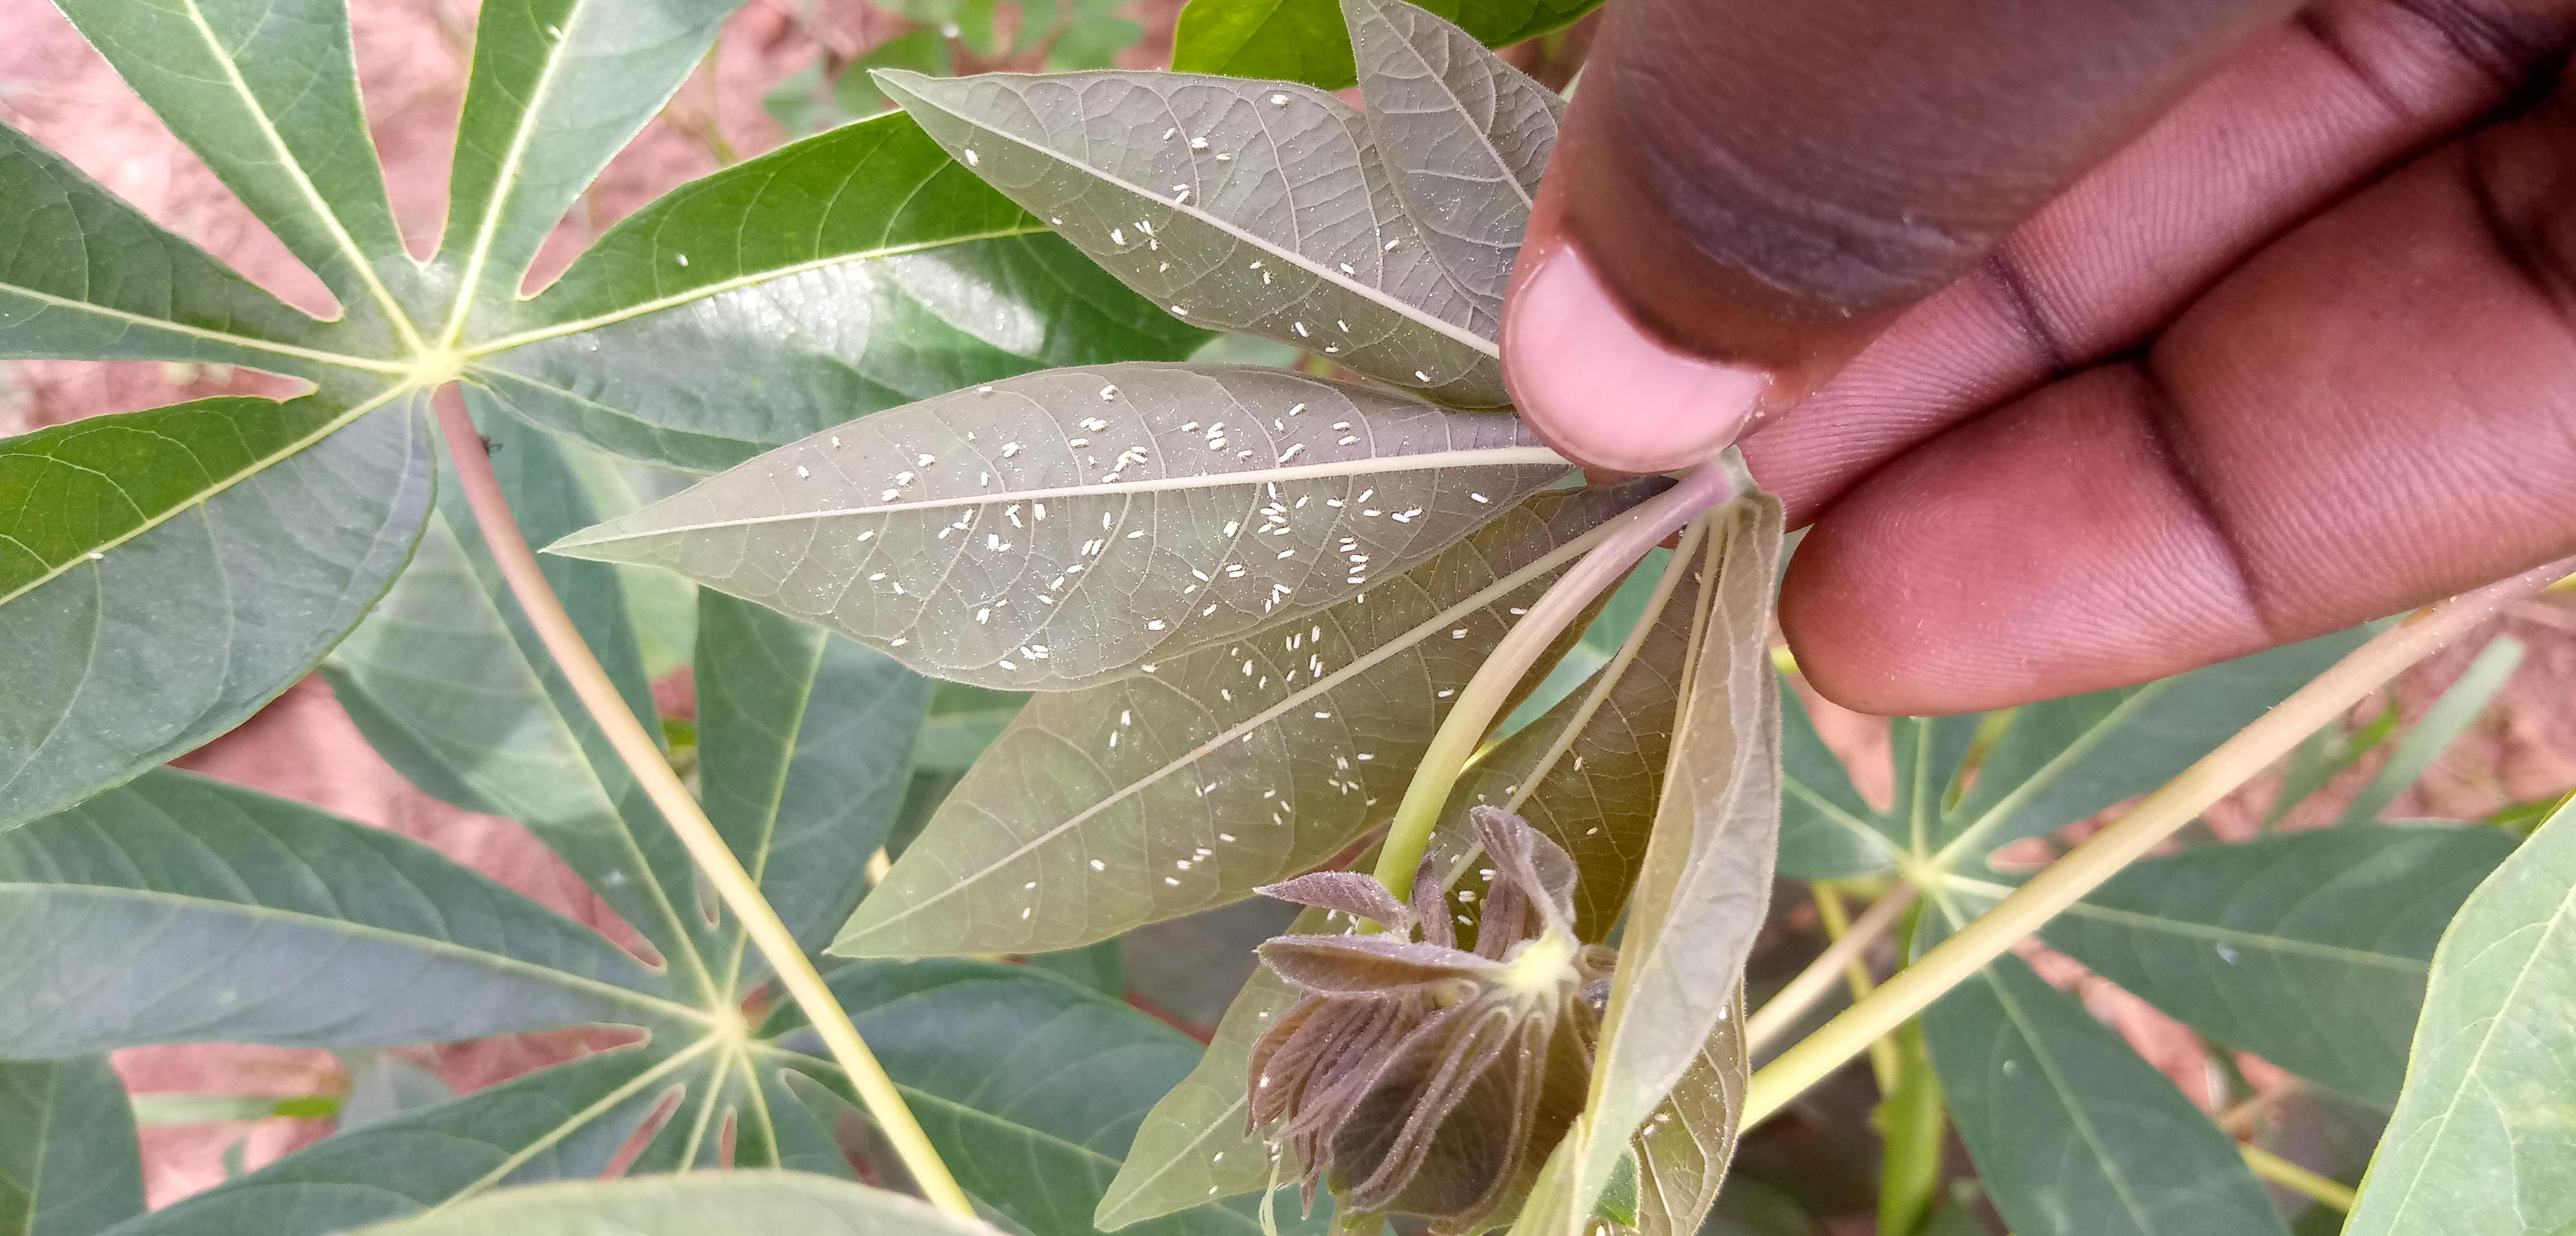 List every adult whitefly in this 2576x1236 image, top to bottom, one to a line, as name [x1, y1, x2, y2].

whitefly [1272, 92, 1290, 102]
whitefly [1269, 96, 1287, 108]
whitefly [1160, 125, 1180, 145]
whitefly [1189, 135, 1208, 145]
whitefly [1188, 140, 1211, 153]
whitefly [963, 146, 976, 168]
whitefly [971, 147, 981, 165]
whitefly [1212, 150, 1235, 167]
whitefly [1170, 182, 1191, 194]
whitefly [1173, 189, 1192, 207]
whitefly [1047, 214, 1067, 229]
whitefly [1131, 218, 1147, 236]
whitefly [1141, 218, 1160, 237]
whitefly [1114, 226, 1131, 247]
whitefly [1108, 231, 1122, 247]
whitefly [1376, 232, 1402, 254]
whitefly [1146, 236, 1161, 254]
whitefly [676, 251, 692, 270]
whitefly [1245, 256, 1265, 272]
whitefly [1153, 258, 1173, 277]
whitefly [1336, 259, 1360, 280]
whitefly [1260, 268, 1276, 290]
whitefly [1169, 301, 1191, 319]
whitefly [1291, 317, 1312, 340]
whitefly [1335, 317, 1353, 335]
whitefly [1321, 343, 1343, 357]
whitefly [1410, 361, 1437, 387]
whitefly [976, 381, 999, 397]
whitefly [1099, 382, 1117, 396]
whitefly [1101, 393, 1116, 402]
whitefly [1287, 400, 1308, 418]
whitefly [1077, 415, 1097, 429]
whitefly [1272, 415, 1289, 437]
whitefly [1328, 417, 1357, 435]
whitefly [1088, 418, 1107, 427]
whitefly [1179, 420, 1202, 435]
whitefly [1206, 420, 1226, 433]
whitefly [1092, 422, 1106, 435]
whitefly [965, 427, 978, 444]
whitefly [1205, 429, 1226, 442]
whitefly [829, 433, 844, 452]
whitefly [1337, 433, 1359, 449]
whitefly [1065, 436, 1093, 448]
whitefly [1207, 437, 1230, 445]
whitefly [1287, 440, 1307, 455]
whitefly [998, 441, 1018, 453]
whitefly [1210, 441, 1227, 451]
whitefly [1001, 442, 1021, 461]
whitefly [1128, 443, 1151, 454]
whitefly [1233, 445, 1255, 462]
whitefly [914, 450, 940, 469]
whitefly [1116, 450, 1133, 462]
whitefly [1085, 451, 1098, 467]
whitefly [1128, 452, 1150, 468]
whitefly [1277, 452, 1293, 465]
whitefly [1114, 457, 1131, 474]
whitefly [793, 461, 814, 483]
whitefly [976, 466, 994, 491]
whitefly [893, 469, 910, 482]
whitefly [897, 471, 916, 489]
whitefly [1101, 472, 1121, 485]
whitefly [1265, 479, 1280, 501]
whitefly [1357, 483, 1376, 505]
whitefly [880, 484, 899, 498]
whitefly [1468, 487, 1493, 510]
whitefly [880, 490, 902, 505]
whitefly [1294, 491, 1313, 512]
whitefly [1322, 496, 1347, 510]
whitefly [1032, 500, 1043, 523]
whitefly [1039, 501, 1048, 520]
whitefly [1267, 501, 1291, 514]
whitefly [1003, 502, 1022, 518]
whitefly [1402, 505, 1429, 520]
whitefly [961, 505, 975, 525]
whitefly [1258, 506, 1279, 516]
whitefly [1360, 507, 1385, 520]
whitefly [1099, 509, 1116, 533]
whitefly [1389, 511, 1412, 528]
whitefly [1009, 512, 1028, 532]
whitefly [1266, 514, 1289, 525]
whitefly [1221, 518, 1235, 536]
whitefly [951, 520, 971, 532]
whitefly [1227, 520, 1240, 541]
whitefly [1254, 520, 1275, 536]
whitefly [936, 525, 954, 541]
whitefly [1272, 525, 1294, 538]
whitefly [1122, 526, 1148, 541]
whitefly [853, 527, 880, 546]
whitefly [985, 529, 994, 554]
whitefly [994, 531, 1000, 552]
whitefly [1336, 534, 1358, 543]
whitefly [1090, 536, 1105, 558]
whitefly [1079, 537, 1094, 557]
whitefly [1337, 541, 1363, 555]
whitefly [998, 541, 1013, 553]
whitefly [1274, 547, 1298, 561]
whitefly [85, 550, 108, 561]
whitefly [1345, 551, 1374, 565]
whitefly [1063, 561, 1087, 575]
whitefly [1224, 563, 1245, 572]
whitefly [1347, 564, 1368, 576]
whitefly [1188, 565, 1213, 585]
whitefly [866, 569, 889, 584]
whitefly [1226, 570, 1249, 580]
whitefly [1692, 570, 1707, 588]
whitefly [1048, 573, 1071, 592]
whitefly [1344, 574, 1369, 588]
whitefly [890, 579, 908, 599]
whitefly [1181, 582, 1197, 597]
whitefly [1271, 582, 1296, 597]
whitefly [1271, 586, 1285, 611]
whitefly [1356, 590, 1368, 606]
whitefly [1035, 591, 1059, 608]
whitefly [993, 596, 1011, 610]
whitefly [1260, 596, 1274, 617]
whitefly [1200, 601, 1221, 619]
whitefly [1508, 604, 1530, 617]
whitefly [974, 606, 985, 623]
whitefly [981, 606, 991, 627]
whitefly [1145, 617, 1166, 626]
whitefly [1309, 622, 1323, 646]
whitefly [1147, 623, 1168, 633]
whitefly [1448, 625, 1470, 642]
whitefly [1294, 632, 1303, 651]
whitefly [1284, 633, 1293, 654]
whitefly [887, 634, 912, 652]
whitefly [1030, 642, 1052, 653]
whitefly [1228, 643, 1243, 660]
whitefly [1017, 644, 1034, 662]
whitefly [1307, 650, 1320, 672]
whitefly [1033, 651, 1051, 661]
whitefly [995, 657, 1020, 674]
whitefly [1238, 658, 1255, 682]
whitefly [1312, 659, 1326, 680]
whitefly [1138, 660, 1159, 676]
whitefly [1283, 667, 1299, 685]
whitefly [1253, 674, 1269, 693]
whitefly [1434, 683, 1458, 701]
whitefly [1218, 686, 1238, 706]
whitefly [1123, 706, 1133, 731]
whitefly [1119, 708, 1127, 727]
whitefly [1311, 708, 1334, 722]
whitefly [1104, 726, 1121, 750]
whitefly [1240, 730, 1256, 747]
whitefly [1355, 750, 1379, 766]
whitefly [1572, 753, 1586, 773]
whitefly [1335, 754, 1343, 773]
whitefly [1340, 754, 1351, 771]
whitefly [1326, 776, 1342, 789]
whitefly [1204, 777, 1219, 795]
whitefly [1346, 779, 1362, 794]
whitefly [1339, 781, 1349, 799]
whitefly [1502, 782, 1521, 798]
whitefly [1194, 783, 1204, 801]
whitefly [1262, 787, 1278, 801]
whitefly [1475, 791, 1488, 805]
whitefly [1278, 798, 1293, 814]
whitefly [1271, 810, 1286, 829]
whitefly [1582, 825, 1601, 839]
whitefly [1217, 830, 1241, 846]
whitefly [1193, 846, 1218, 856]
whitefly [1188, 854, 1210, 863]
whitefly [1088, 856, 1112, 875]
whitefly [1092, 856, 1108, 869]
whitefly [1175, 856, 1193, 866]
whitefly [1479, 866, 1501, 876]
whitefly [1161, 873, 1184, 888]
whitefly [1481, 875, 1499, 883]
whitefly [1022, 877, 1041, 893]
whitefly [1457, 888, 1476, 897]
whitefly [1458, 896, 1479, 904]
whitefly [1015, 903, 1035, 922]
whitefly [1325, 906, 1338, 922]
whitefly [1455, 912, 1475, 928]
whitefly [1346, 912, 1361, 926]
whitefly [1342, 925, 1358, 936]
whitefly [1591, 997, 1604, 1013]
whitefly [1715, 1004, 1728, 1023]
whitefly [1254, 1006, 1274, 1021]
whitefly [1258, 1075, 1273, 1091]
whitefly [1651, 1112, 1671, 1125]
whitefly [1640, 1121, 1657, 1138]
whitefly [1270, 1139, 1282, 1154]
whitefly [1211, 1147, 1226, 1167]
whitefly [1271, 1152, 1282, 1163]
whitefly [1206, 1182, 1221, 1198]